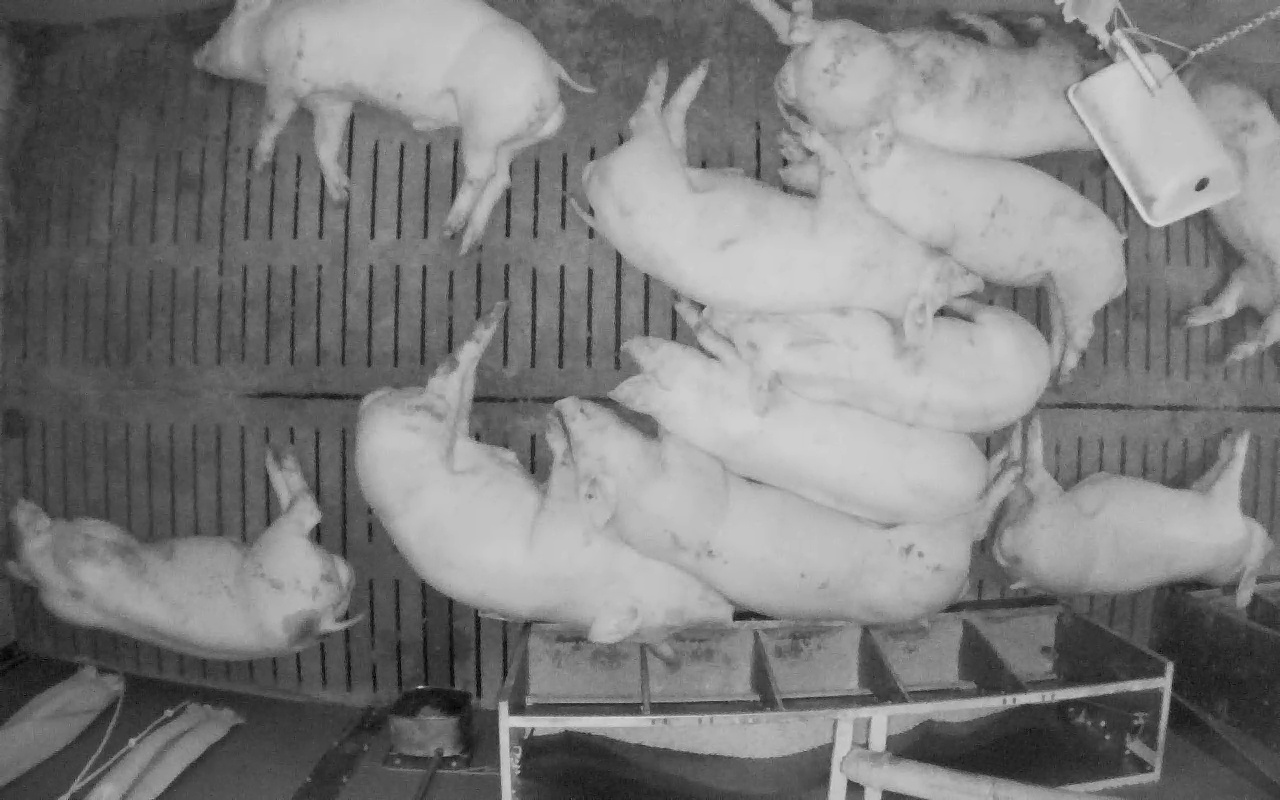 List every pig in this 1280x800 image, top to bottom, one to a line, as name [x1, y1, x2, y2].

pig [191, 1, 595, 258]
pig [743, 2, 1118, 156]
pig [568, 57, 984, 347]
pig [1180, 64, 1278, 365]
pig [775, 114, 1131, 387]
pig [701, 298, 1054, 435]
pig [352, 299, 736, 665]
pig [605, 302, 991, 526]
pig [553, 394, 1025, 624]
pig [991, 411, 1274, 610]
pig [5, 444, 366, 664]